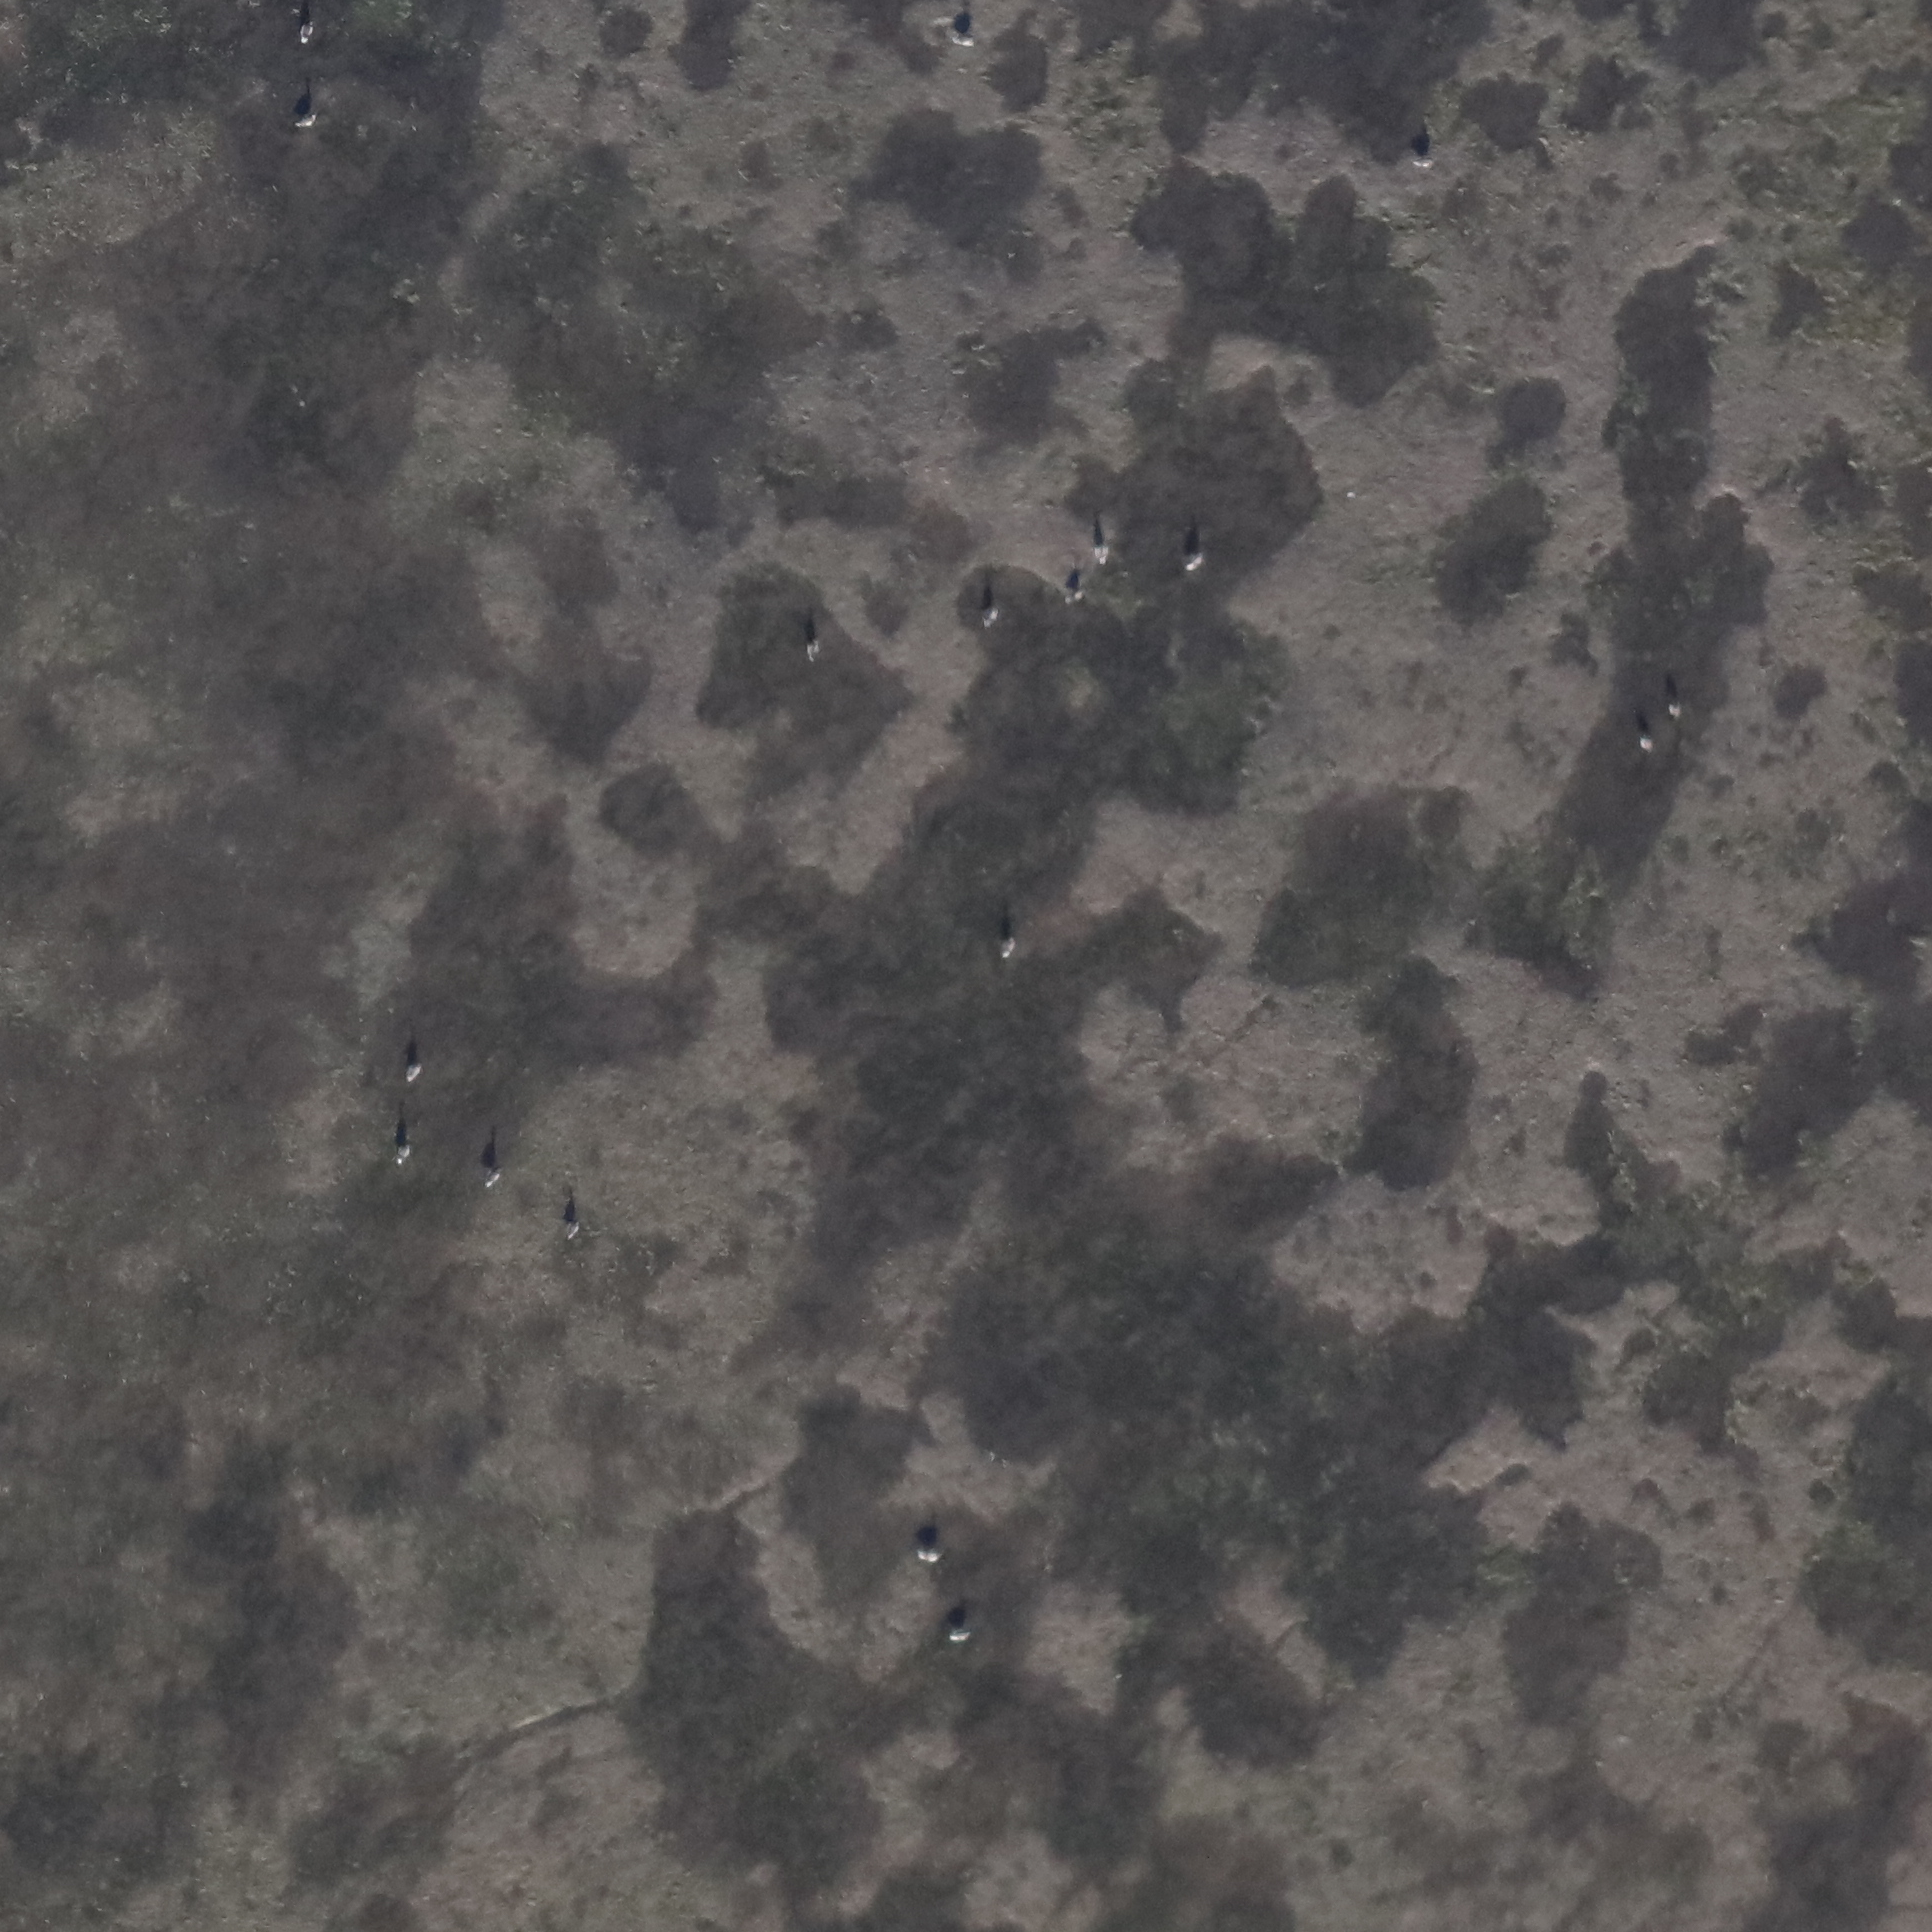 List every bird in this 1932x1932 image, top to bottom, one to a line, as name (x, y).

brant (306, 30)
brant (960, 36)
brant (306, 120)
brant (1425, 164)
brant (1105, 555)
brant (1193, 561)
brant (1073, 589)
brant (991, 616)
brant (811, 651)
brant (1672, 708)
brant (1644, 745)
brant (1007, 946)
brant (415, 1070)
brant (402, 1152)
brant (492, 1176)
brant (574, 1229)
brant (930, 1553)
brant (960, 1634)